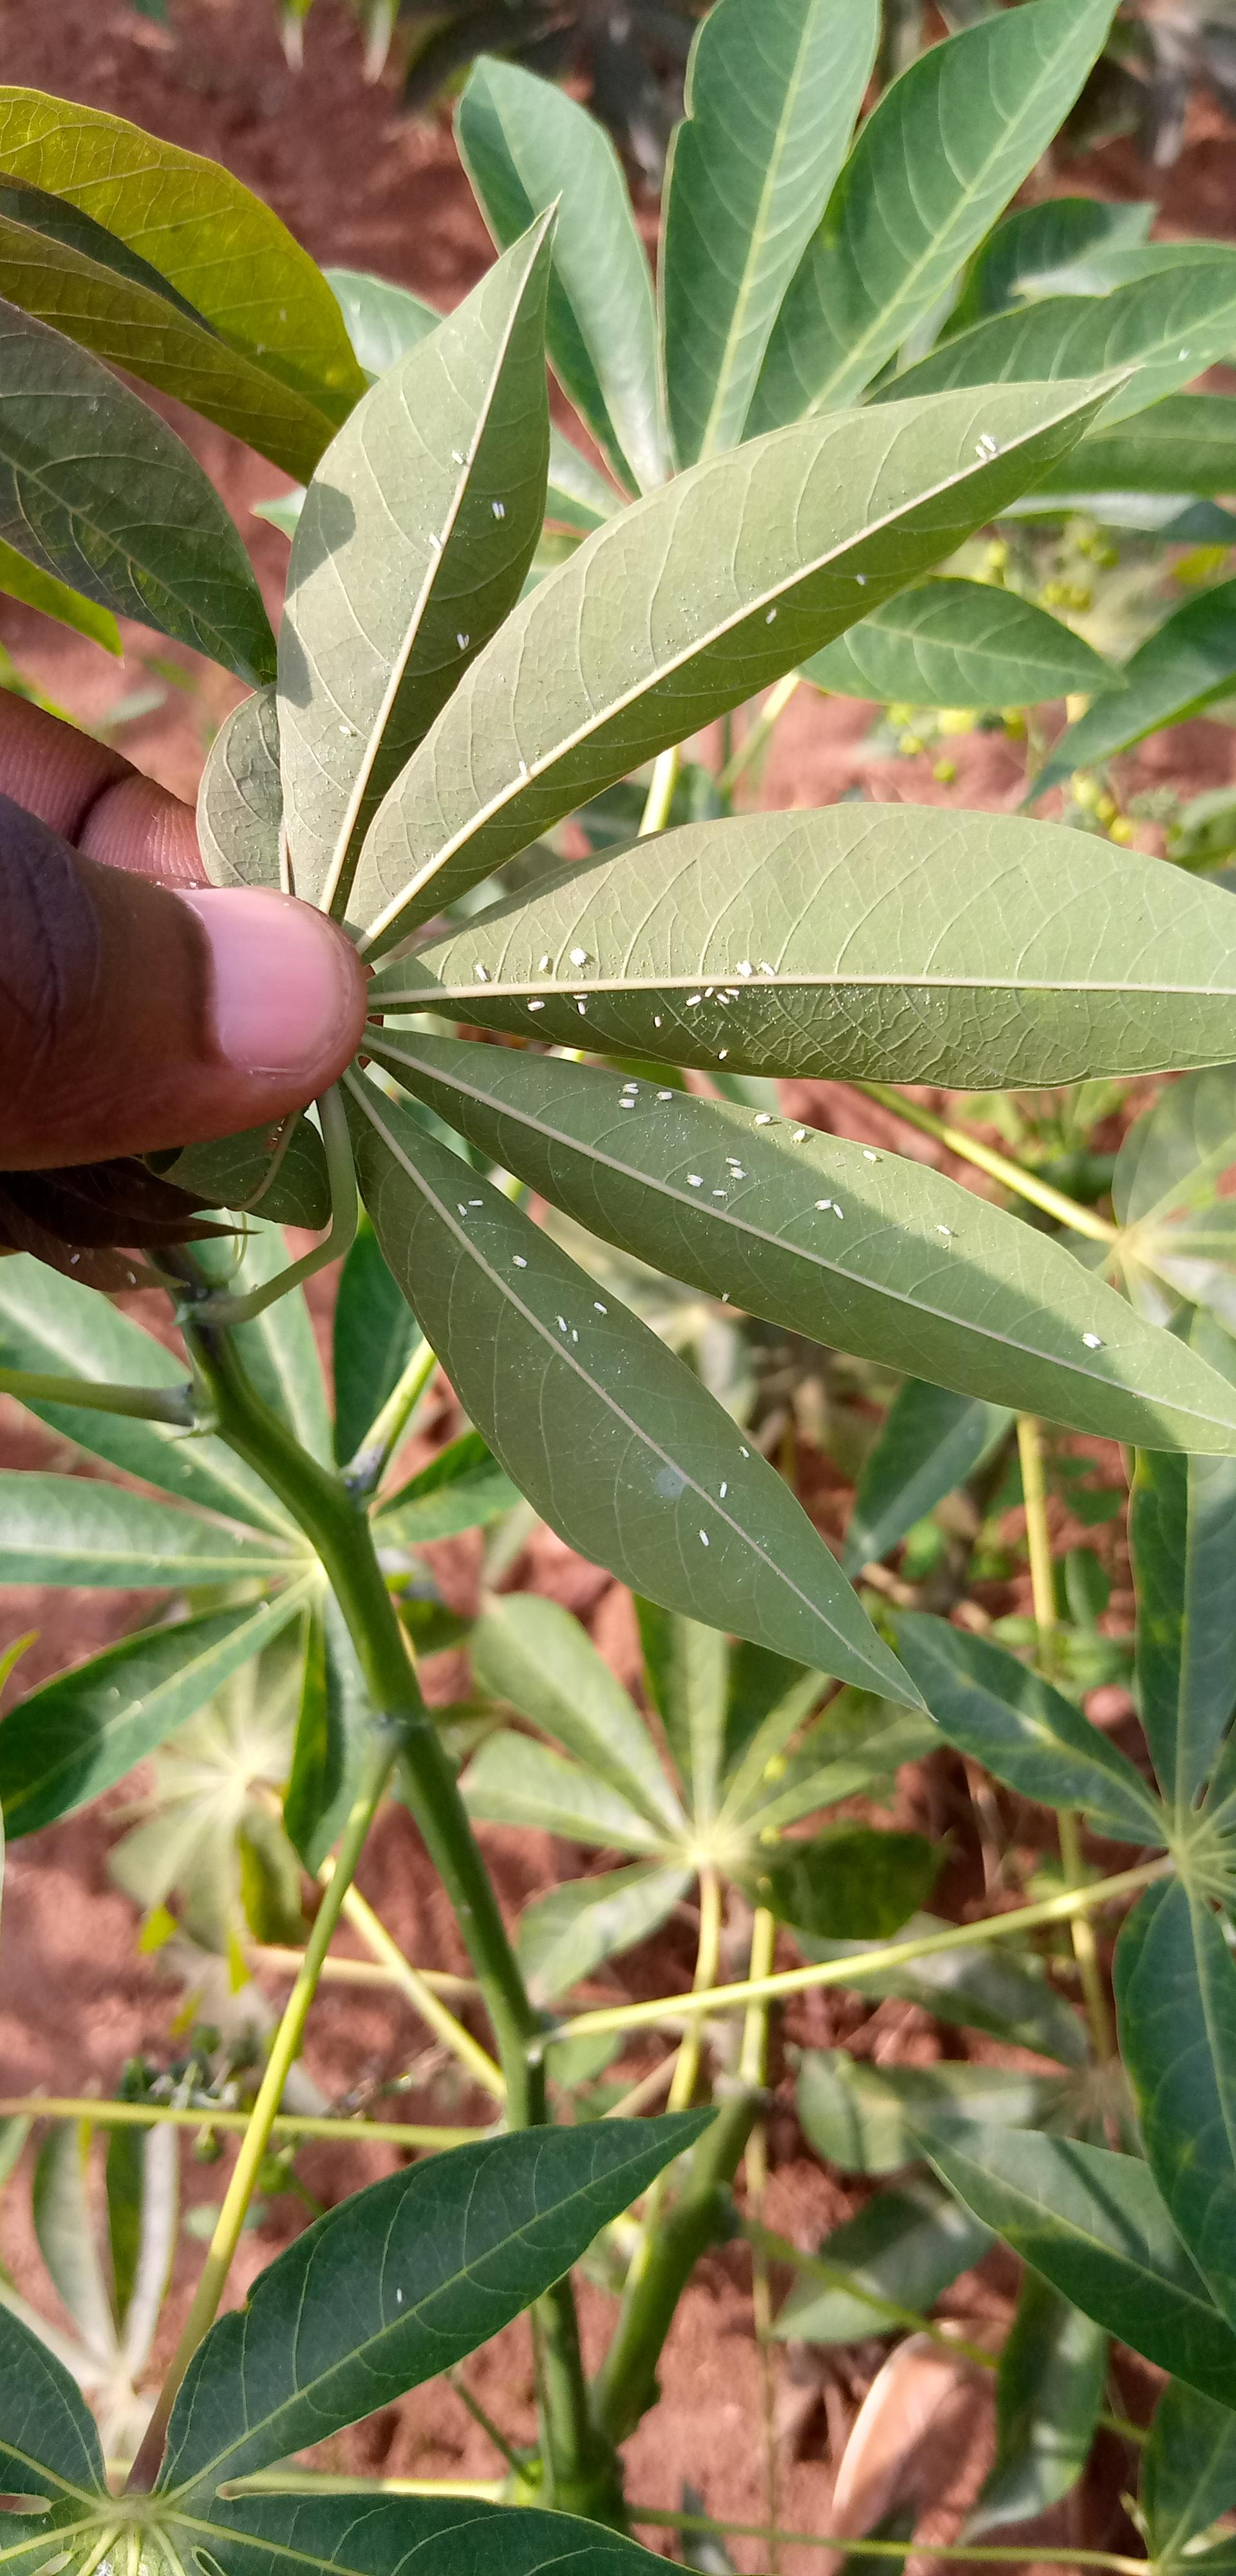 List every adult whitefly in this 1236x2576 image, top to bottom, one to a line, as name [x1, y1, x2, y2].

whitefly [978, 432, 998, 455]
whitefly [974, 443, 988, 460]
whitefly [449, 448, 465, 468]
whitefly [490, 502, 501, 522]
whitefly [498, 502, 506, 520]
whitefly [427, 532, 442, 552]
whitefly [853, 573, 867, 588]
whitefly [763, 607, 780, 625]
whitefly [456, 632, 467, 652]
whitefly [463, 633, 472, 648]
whitefly [336, 722, 355, 737]
whitefly [516, 758, 530, 776]
whitefly [575, 947, 590, 960]
whitefly [570, 949, 586, 964]
whitefly [536, 952, 550, 972]
whitefly [567, 954, 582, 969]
whitefly [741, 959, 754, 975]
whitefly [758, 959, 776, 977]
whitefly [473, 961, 489, 983]
whitefly [734, 961, 749, 980]
whitefly [704, 985, 715, 998]
whitefly [724, 986, 740, 997]
whitefly [571, 992, 590, 1000]
whitefly [716, 992, 731, 1006]
whitefly [684, 994, 703, 1008]
whitefly [525, 999, 543, 1009]
whitefly [527, 1000, 547, 1014]
whitefly [577, 1001, 588, 1018]
whitefly [652, 1014, 664, 1029]
whitefly [715, 1048, 730, 1062]
whitefly [622, 1081, 637, 1088]
whitefly [622, 1086, 640, 1095]
whitefly [656, 1090, 673, 1097]
whitefly [658, 1094, 673, 1102]
whitefly [617, 1095, 637, 1104]
whitefly [619, 1103, 635, 1110]
whitefly [754, 1113, 768, 1122]
whitefly [757, 1115, 771, 1125]
whitefly [791, 1128, 802, 1142]
whitefly [797, 1128, 806, 1143]
whitefly [861, 1148, 879, 1164]
whitefly [724, 1155, 742, 1168]
whitefly [729, 1166, 748, 1177]
whitefly [728, 1171, 744, 1181]
whitefly [685, 1173, 704, 1184]
whitefly [685, 1179, 701, 1189]
whitefly [711, 1188, 728, 1198]
whitefly [466, 1198, 485, 1209]
whitefly [814, 1198, 832, 1207]
whitefly [455, 1202, 469, 1217]
whitefly [816, 1202, 832, 1213]
whitefly [832, 1202, 845, 1222]
whitefly [933, 1221, 953, 1238]
whitefly [67, 1250, 83, 1268]
whitefly [510, 1254, 528, 1266]
whitefly [512, 1260, 527, 1269]
whitefly [123, 1268, 142, 1287]
whitefly [720, 1291, 731, 1305]
whitefly [592, 1300, 610, 1317]
whitefly [554, 1314, 568, 1333]
whitefly [571, 1328, 581, 1345]
whitefly [1081, 1331, 1102, 1345]
whitefly [1081, 1337, 1096, 1350]
whitefly [737, 1443, 751, 1460]
whitefly [716, 1479, 730, 1500]
whitefly [697, 1528, 711, 1548]